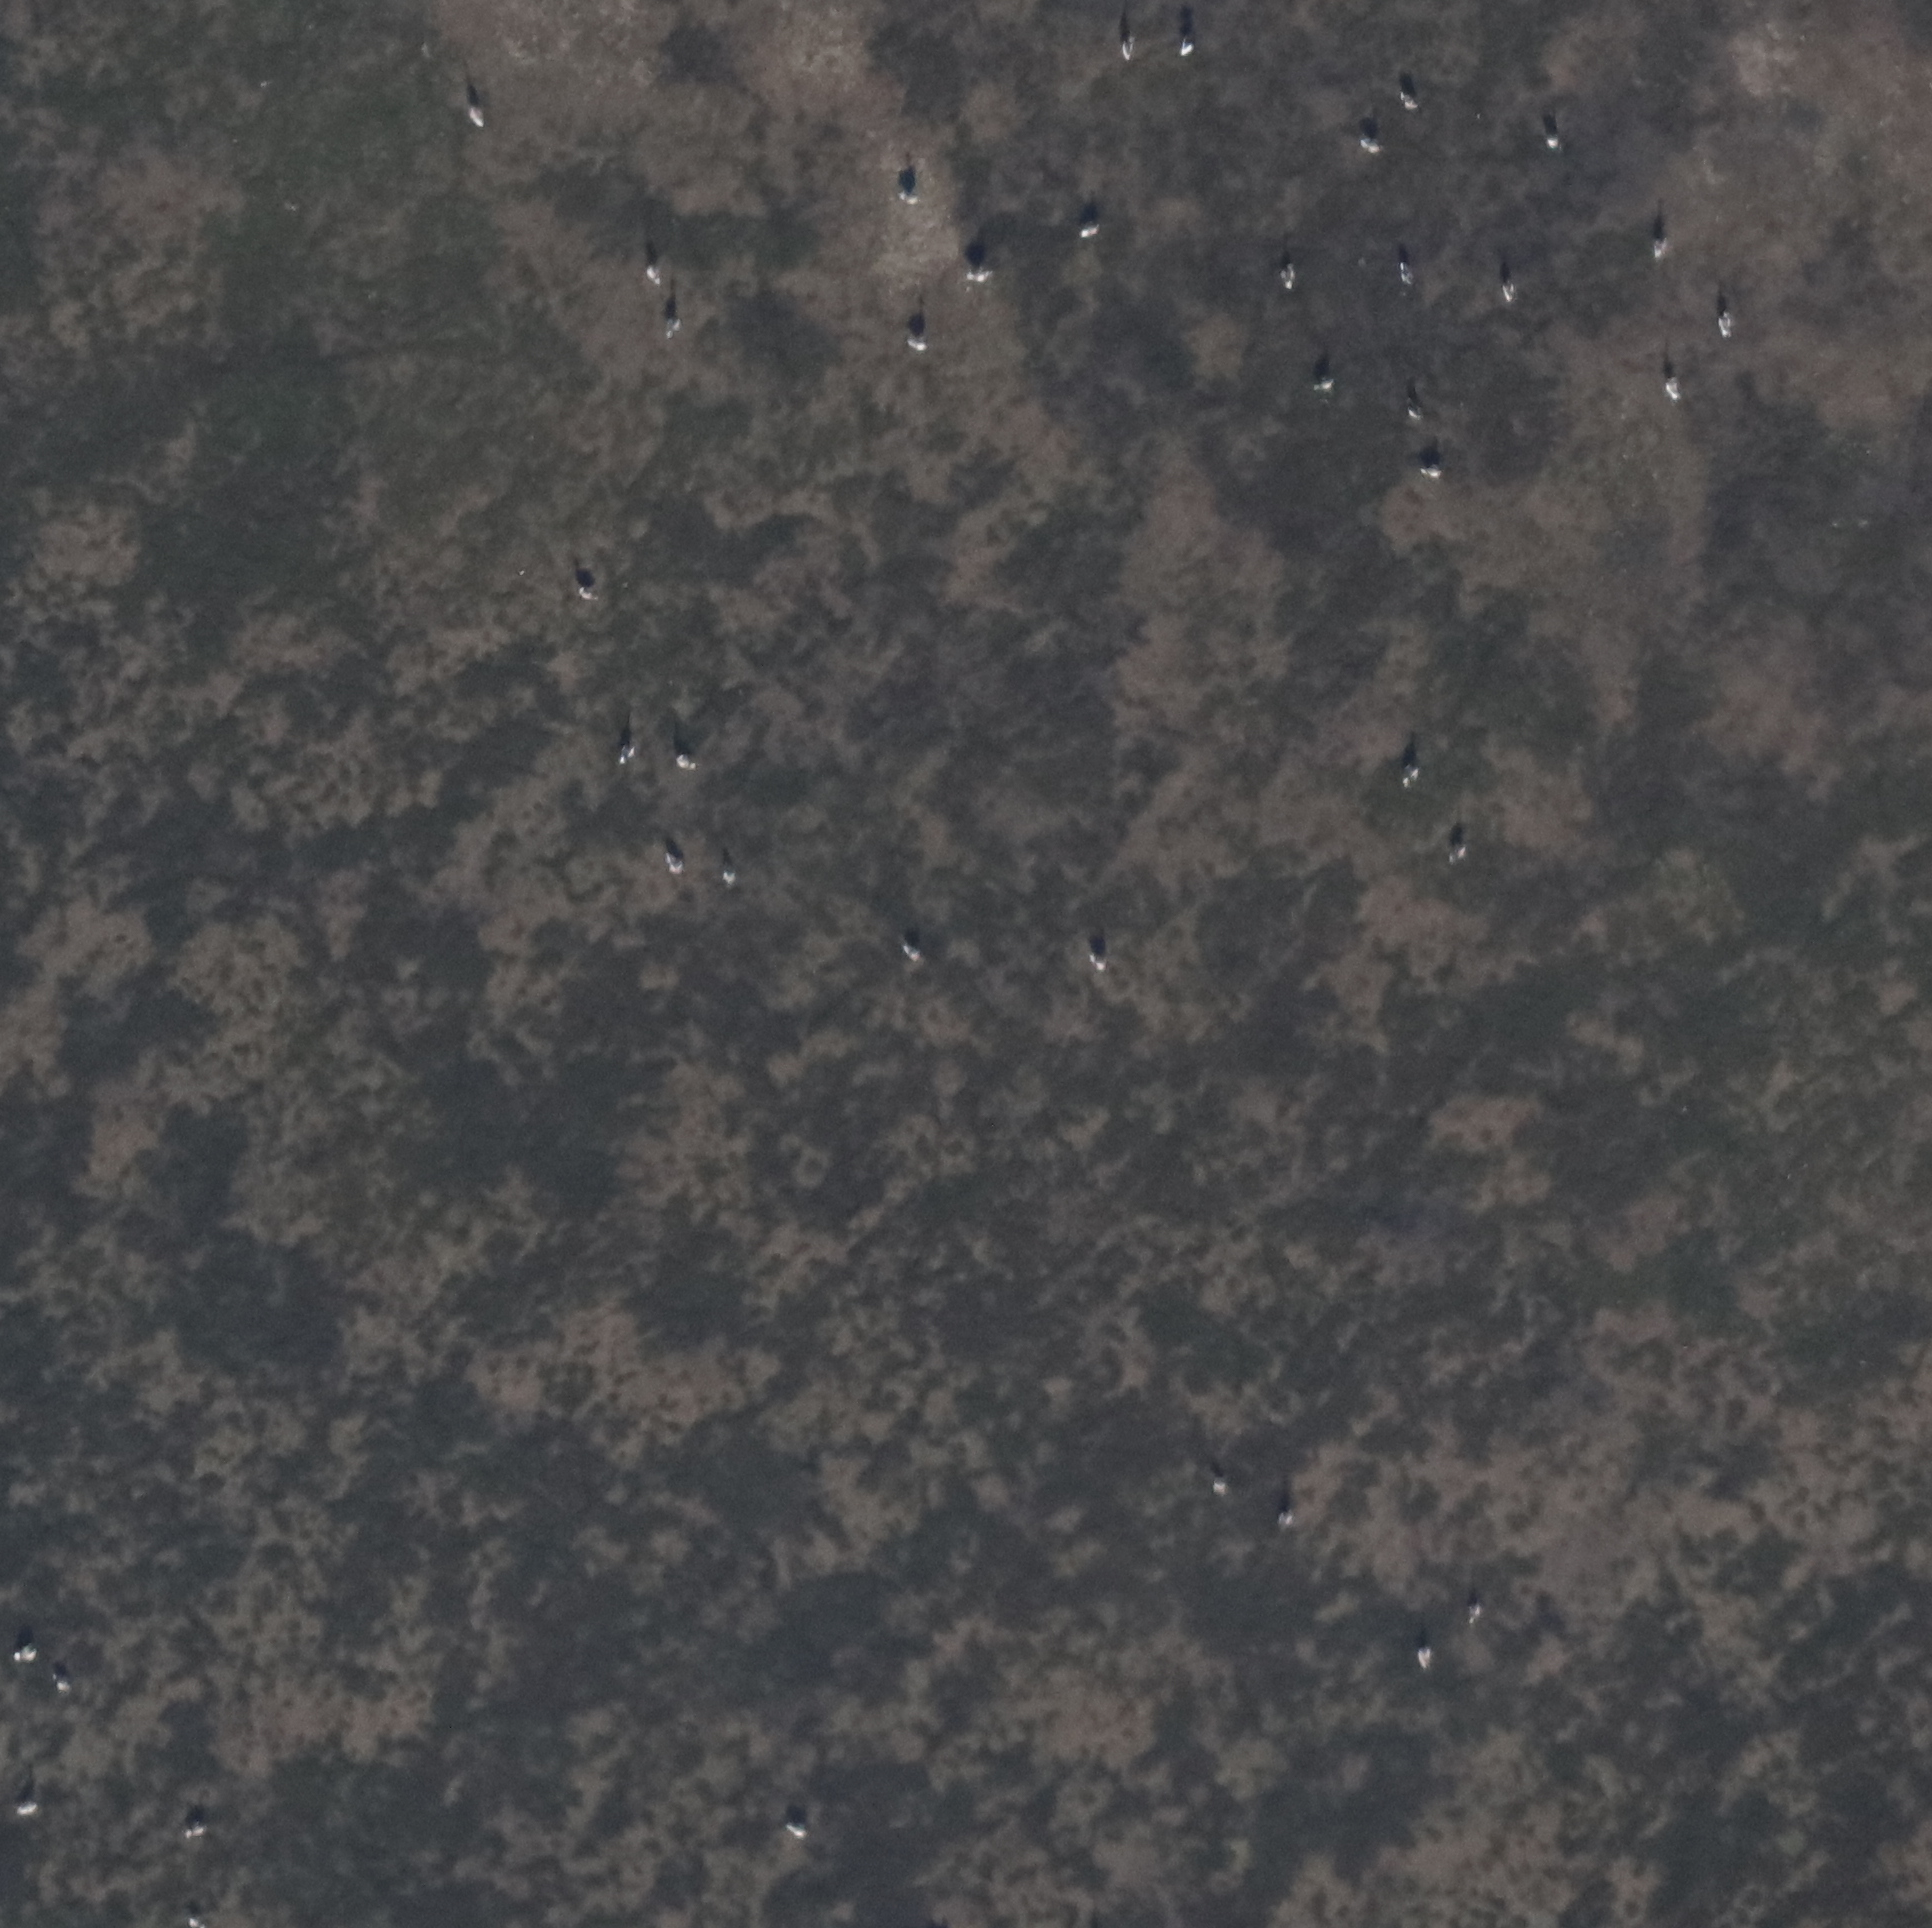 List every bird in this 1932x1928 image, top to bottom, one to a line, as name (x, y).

brant (1187, 47)
brant (1128, 48)
brant (1411, 101)
brant (477, 115)
brant (1371, 144)
brant (1552, 145)
brant (907, 199)
brant (1089, 228)
brant (1660, 256)
brant (1407, 271)
brant (981, 273)
brant (652, 275)
brant (1288, 275)
brant (1508, 290)
brant (1726, 322)
brant (673, 329)
brant (917, 341)
brant (1325, 384)
brant (1672, 385)
brant (1418, 411)
brant (1433, 470)
brant (587, 592)
brant (626, 751)
brant (686, 761)
brant (1411, 772)
brant (1455, 852)
brant (673, 865)
brant (729, 877)
brant (911, 952)
brant (1102, 962)
brant (1220, 1486)
brant (1285, 1518)
brant (1471, 1614)
brant (1425, 1653)
brant (26, 1654)
brant (61, 1684)
brant (27, 1807)
brant (196, 1828)
brant (799, 1831)
brant (194, 1921)